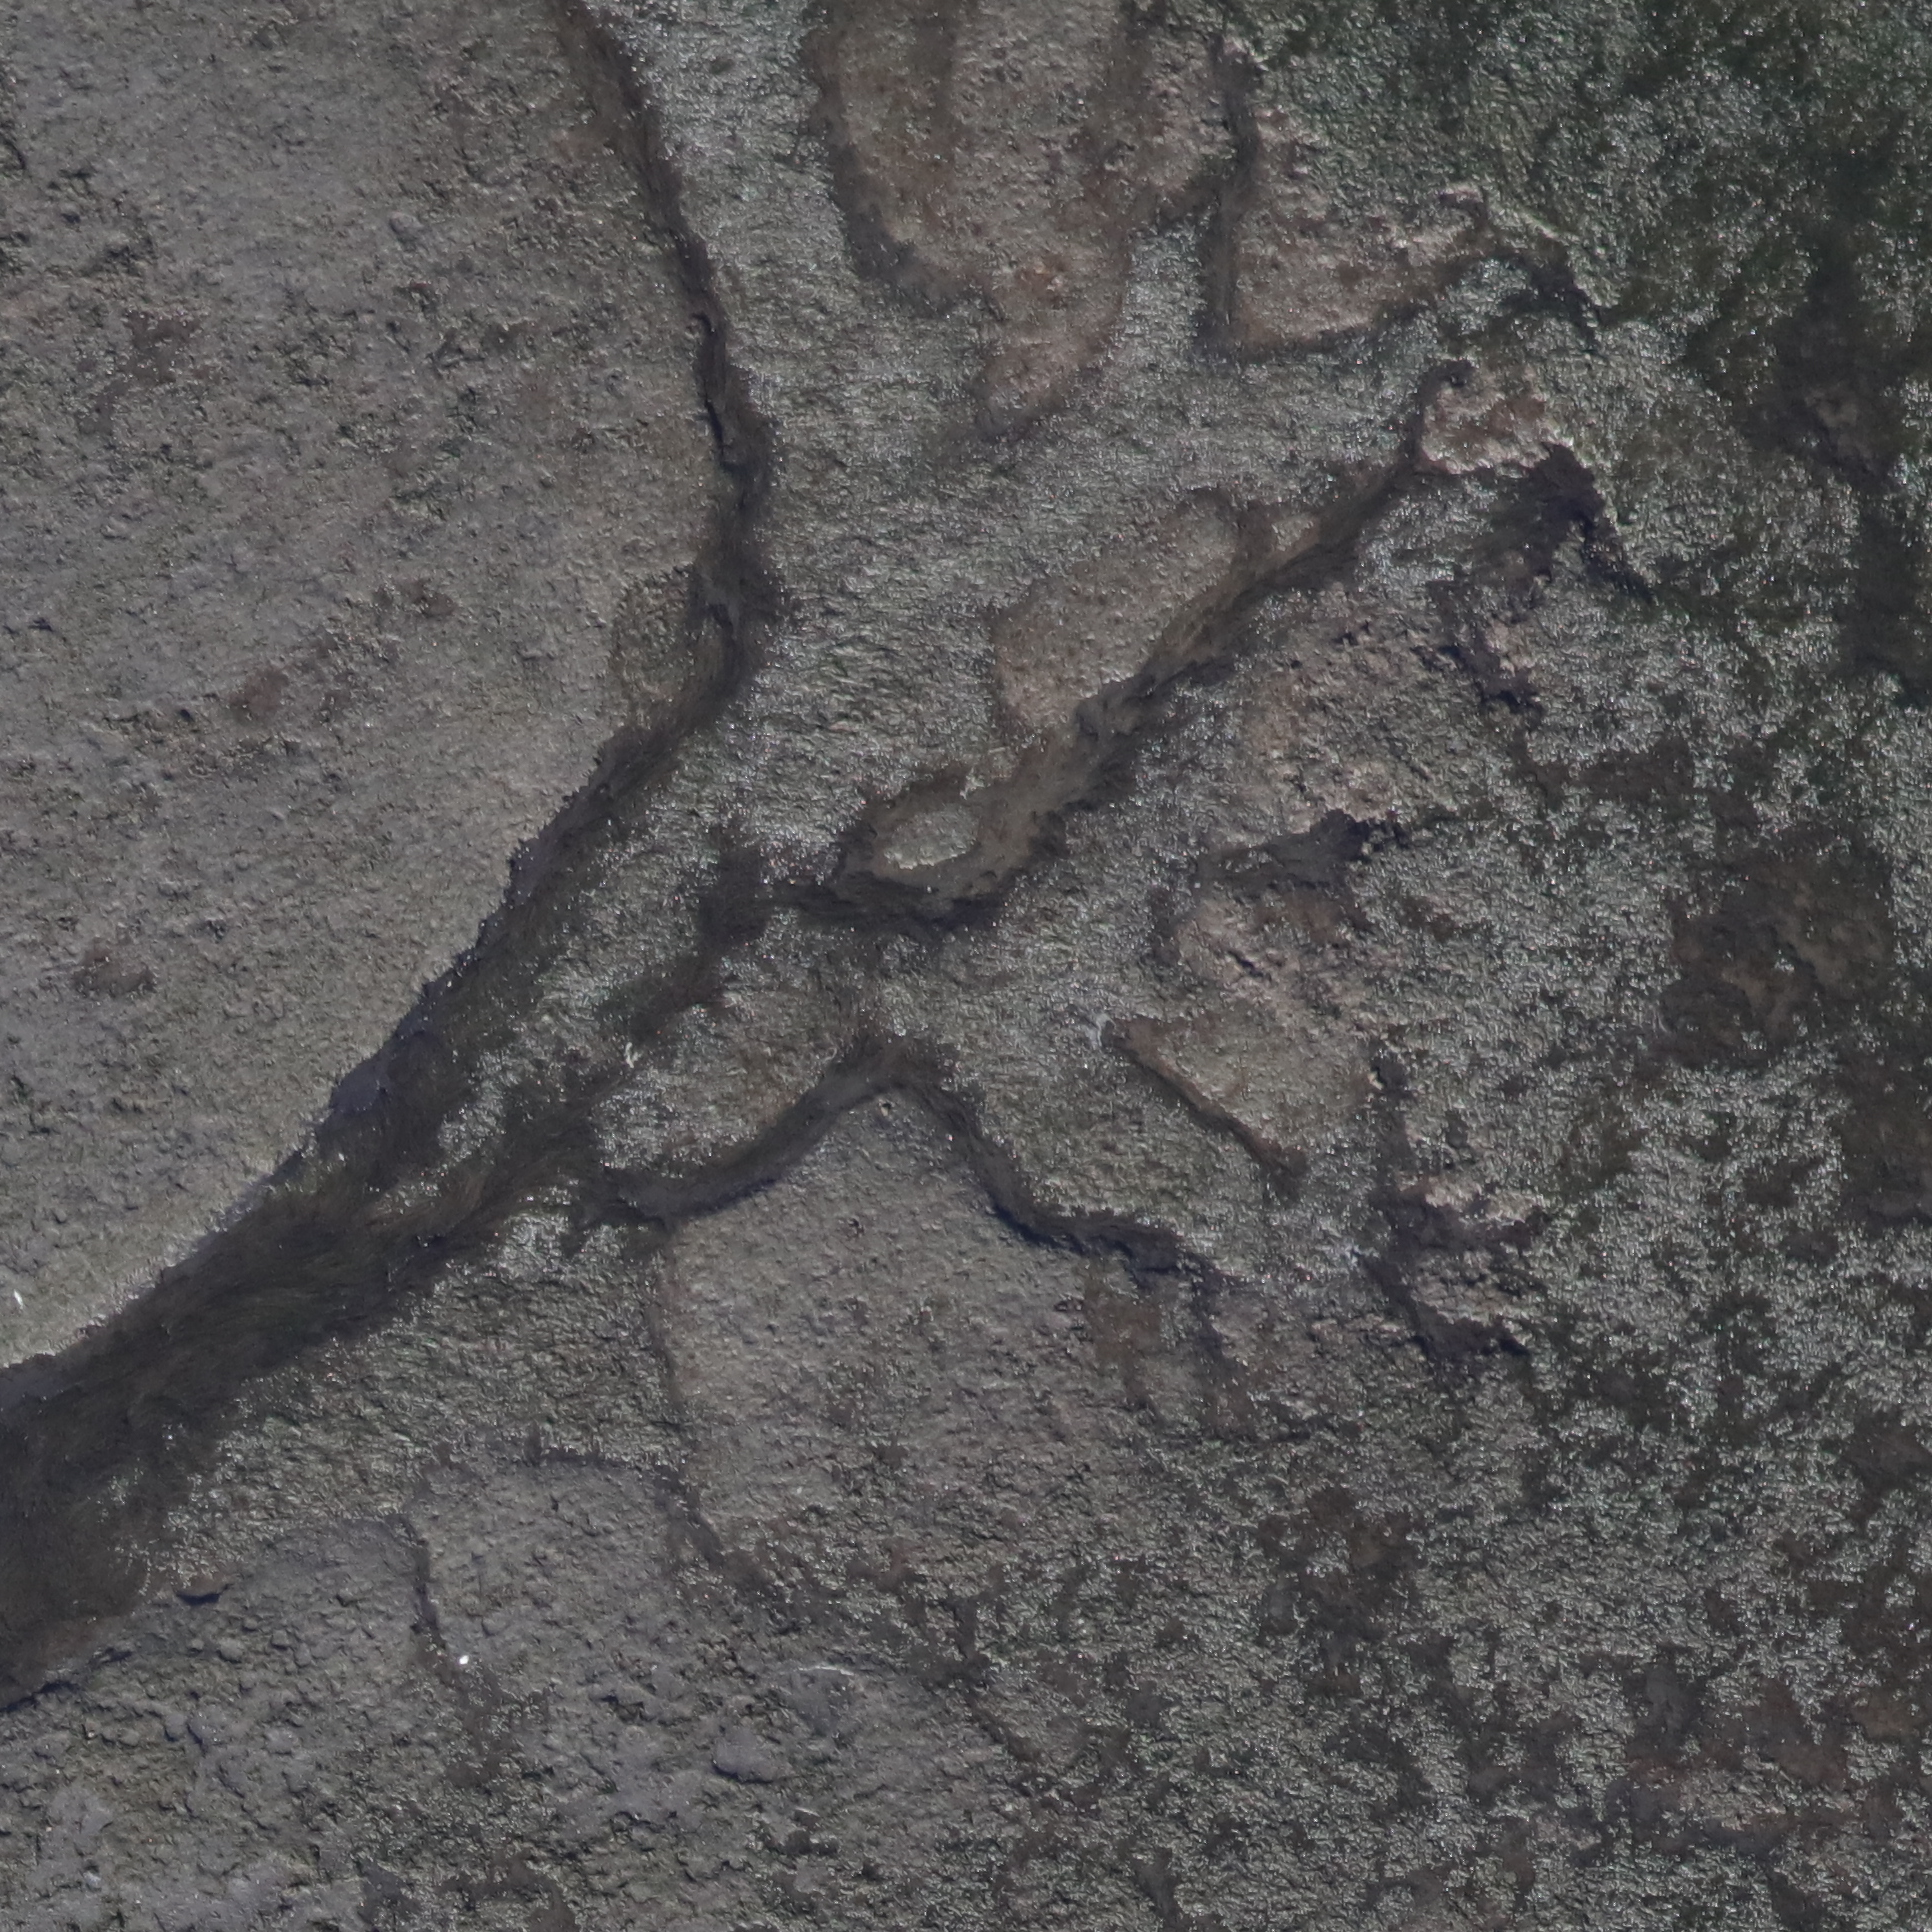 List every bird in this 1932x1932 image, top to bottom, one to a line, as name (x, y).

None